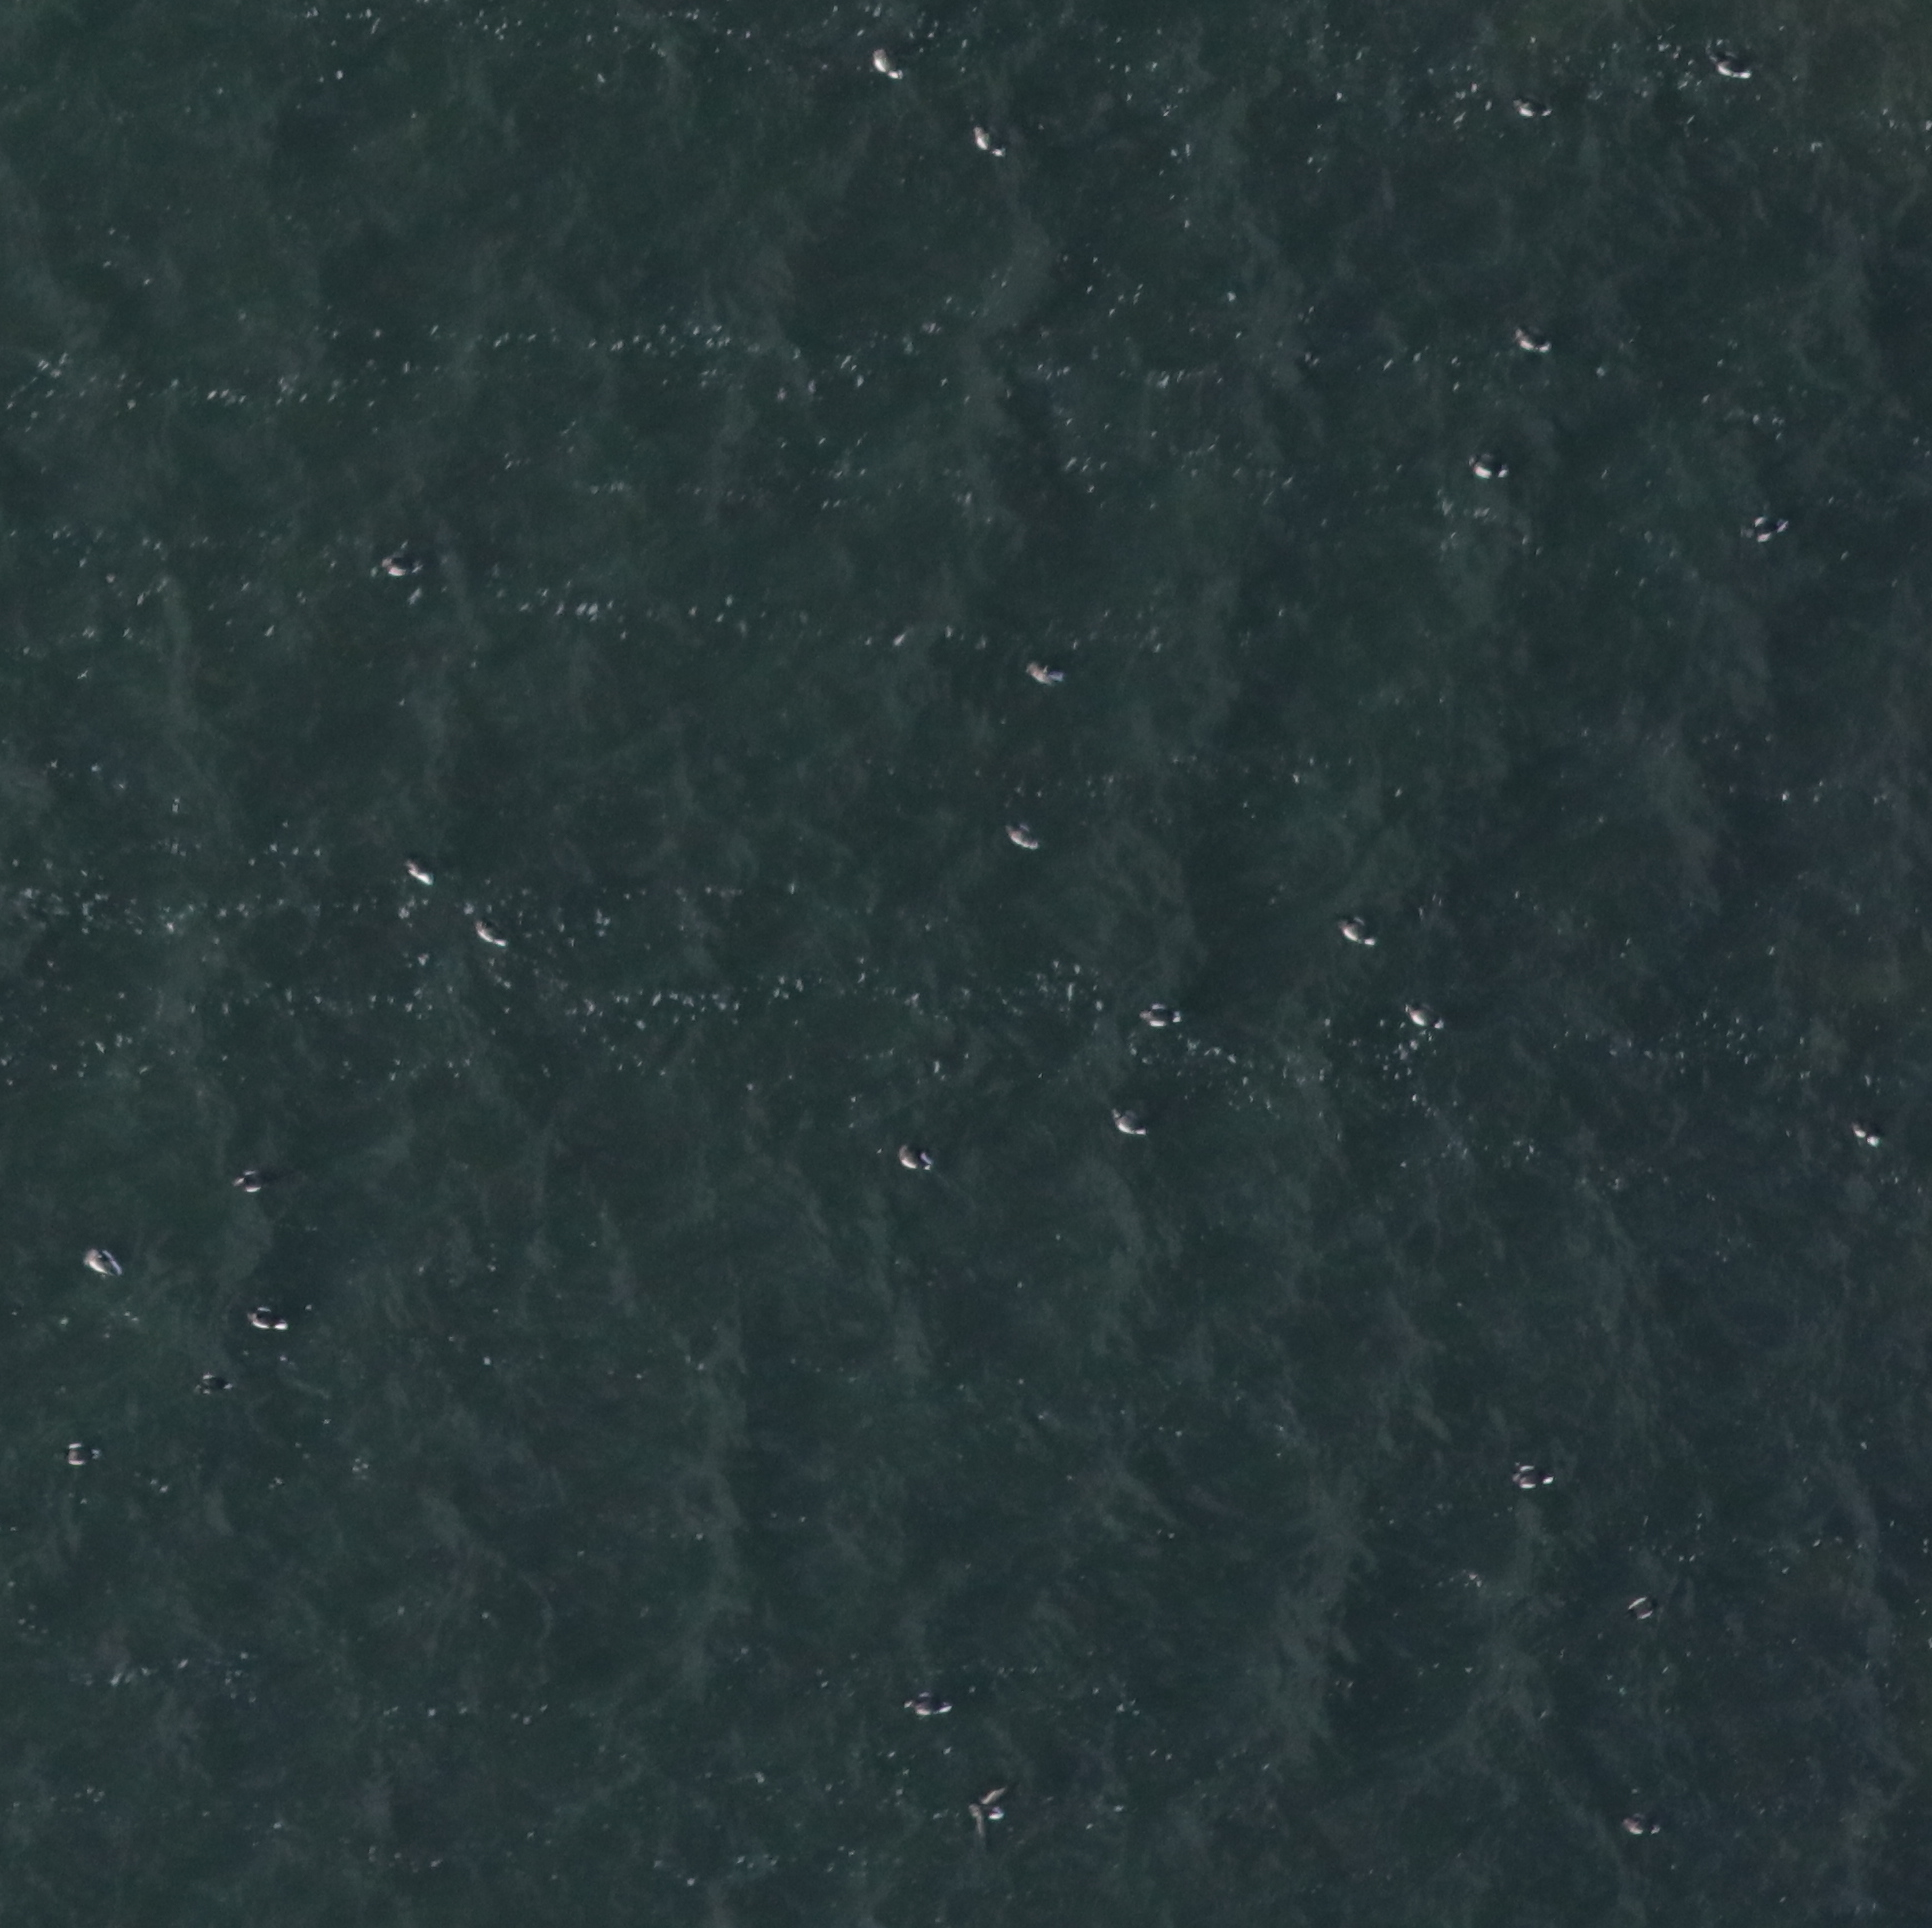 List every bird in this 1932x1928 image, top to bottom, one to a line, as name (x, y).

brant (1730, 64)
brant (893, 66)
brant (1527, 105)
brant (984, 139)
brant (1531, 341)
brant (1487, 466)
brant (1766, 528)
brant (401, 563)
brant (1044, 674)
brant (1021, 835)
brant (421, 868)
brant (493, 927)
brant (1357, 932)
brant (1157, 1016)
brant (1422, 1018)
brant (1128, 1121)
brant (1871, 1128)
brant (913, 1156)
brant (256, 1178)
brant (102, 1263)
brant (263, 1315)
brant (216, 1382)
brant (81, 1454)
brant (1530, 1476)
brant (1642, 1606)
brant (926, 1703)
brant (990, 1806)
brant (1641, 1824)